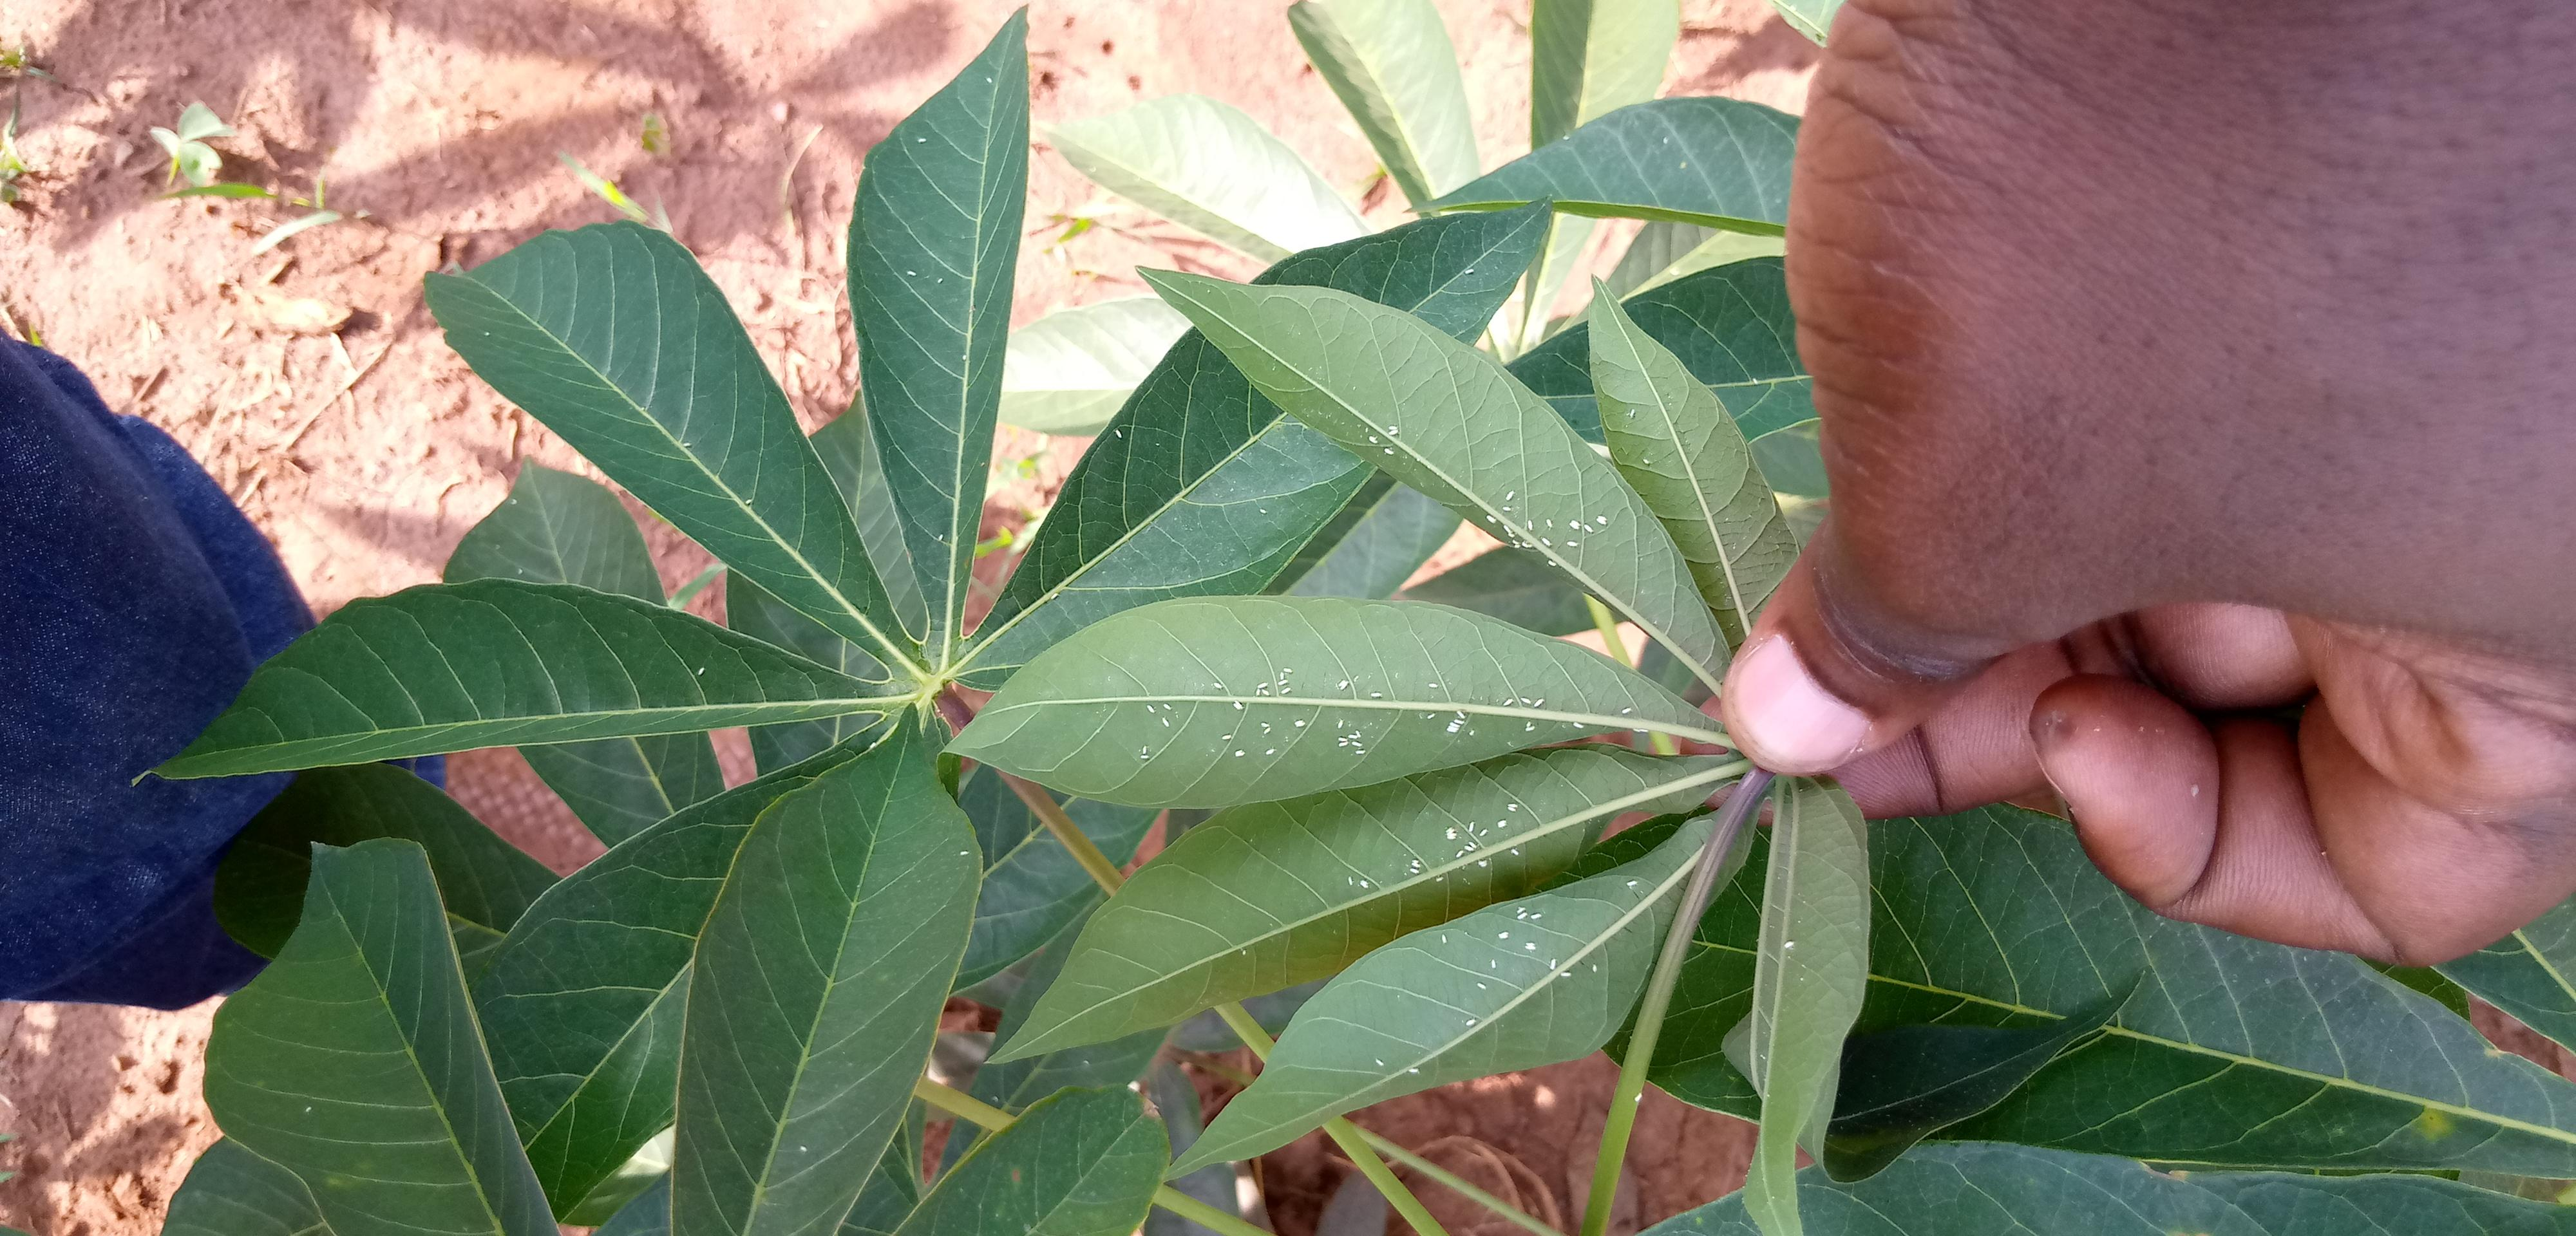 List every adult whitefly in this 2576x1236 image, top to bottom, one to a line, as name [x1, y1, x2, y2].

whitefly [984, 75, 994, 86]
whitefly [916, 136, 931, 145]
whitefly [904, 269, 918, 279]
whitefly [936, 277, 947, 285]
whitefly [1752, 377, 1761, 386]
whitefly [1628, 404, 1636, 421]
whitefly [1387, 424, 1398, 431]
whitefly [1114, 428, 1124, 440]
whitefly [1387, 430, 1399, 436]
whitefly [1365, 433, 1378, 446]
whitefly [682, 442, 692, 449]
whitefly [1382, 445, 1398, 458]
whitefly [1640, 456, 1654, 468]
whitefly [1504, 488, 1518, 503]
whitefly [744, 496, 753, 507]
whitefly [1501, 505, 1512, 514]
whitefly [1484, 512, 1497, 525]
whitefly [1596, 514, 1609, 522]
whitefly [1596, 517, 1607, 527]
whitefly [1526, 518, 1535, 532]
whitefly [1545, 518, 1554, 529]
whitefly [1570, 519, 1580, 527]
whitefly [1567, 522, 1580, 531]
whitefly [1582, 522, 1595, 537]
whitefly [1502, 523, 1514, 533]
whitefly [1506, 532, 1517, 538]
whitefly [936, 533, 945, 544]
whitefly [1540, 536, 1553, 550]
whitefly [1510, 538, 1522, 545]
whitefly [1521, 539, 1533, 549]
whitefly [1565, 539, 1579, 549]
whitefly [1546, 559, 1558, 568]
whitefly [1049, 592, 1059, 601]
whitefly [696, 665, 706, 678]
whitefly [1282, 666, 1294, 675]
whitefly [1279, 671, 1285, 681]
whitefly [1277, 679, 1289, 687]
whitefly [1338, 679, 1345, 688]
whitefly [1212, 680, 1224, 691]
whitefly [1425, 680, 1441, 691]
whitefly [1256, 681, 1269, 689]
whitefly [1340, 681, 1350, 692]
whitefly [1280, 686, 1293, 696]
whitefly [1255, 688, 1262, 697]
whitefly [1261, 688, 1272, 697]
whitefly [1369, 689, 1384, 699]
whitefly [1519, 695, 1533, 706]
whitefly [1502, 697, 1514, 709]
whitefly [1533, 697, 1544, 709]
whitefly [1235, 700, 1245, 711]
whitefly [1161, 700, 1173, 712]
whitefly [1232, 702, 1240, 711]
whitefly [1144, 703, 1157, 715]
whitefly [1620, 704, 1635, 716]
whitefly [1456, 709, 1467, 719]
whitefly [1426, 712, 1435, 721]
whitefly [1160, 715, 1172, 729]
whitefly [1335, 716, 1344, 730]
whitefly [1290, 718, 1309, 731]
whitefly [1293, 718, 1307, 729]
whitefly [1453, 718, 1466, 724]
whitefly [1259, 719, 1271, 728]
whitefly [1525, 720, 1533, 728]
whitefly [1571, 720, 1587, 731]
whitefly [1449, 721, 1461, 728]
whitefly [1445, 725, 1461, 736]
whitefly [1524, 725, 1537, 733]
whitefly [1262, 726, 1272, 736]
whitefly [1444, 727, 1459, 736]
whitefly [1354, 729, 1363, 738]
whitefly [1221, 733, 1233, 742]
whitefly [1336, 734, 1349, 742]
whitefly [1347, 734, 1358, 740]
whitefly [1350, 740, 1363, 748]
whitefly [1336, 741, 1349, 748]
whitefly [1141, 744, 1148, 754]
whitefly [1231, 747, 1247, 761]
whitefly [1264, 747, 1276, 756]
whitefly [1231, 749, 1250, 759]
whitefly [1354, 749, 1367, 756]
whitefly [1138, 754, 1151, 762]
whitefly [1506, 802, 1519, 809]
whitefly [1506, 807, 1517, 813]
whitefly [1468, 819, 1475, 833]
whitefly [1496, 821, 1505, 825]
whitefly [1497, 823, 1508, 829]
whitefly [1444, 825, 1457, 834]
whitefly [1478, 827, 1490, 838]
whitefly [1446, 832, 1459, 837]
whitefly [1446, 836, 1457, 840]
whitefly [1468, 840, 1478, 850]
whitefly [1463, 844, 1475, 853]
whitefly [1509, 847, 1522, 858]
whitefly [1454, 849, 1465, 859]
whitefly [1474, 856, 1491, 870]
whitefly [1410, 858, 1420, 865]
whitefly [1476, 860, 1490, 869]
whitefly [1410, 861, 1423, 868]
whitefly [1408, 867, 1419, 876]
whitefly [1346, 874, 1354, 887]
whitefly [1358, 877, 1371, 890]
whitefly [1360, 877, 1370, 886]
whitefly [1625, 878, 1640, 888]
whitefly [1516, 905, 1528, 914]
whitefly [1517, 911, 1528, 922]
whitefly [1529, 912, 1543, 921]
whitefly [1496, 928, 1511, 941]
whitefly [1440, 932, 1448, 946]
whitefly [1498, 933, 1510, 940]
whitefly [1782, 939, 1797, 951]
whitefly [1524, 941, 1537, 946]
whitefly [1524, 946, 1538, 951]
whitefly [1548, 956, 1557, 971]
whitefly [1490, 957, 1500, 971]
whitefly [1591, 962, 1600, 974]
whitefly [1559, 969, 1573, 980]
whitefly [1473, 981, 1490, 991]
whitefly [1464, 1015, 1477, 1027]
whitefly [1373, 1057, 1387, 1068]
whitefly [1406, 1067, 1421, 1076]